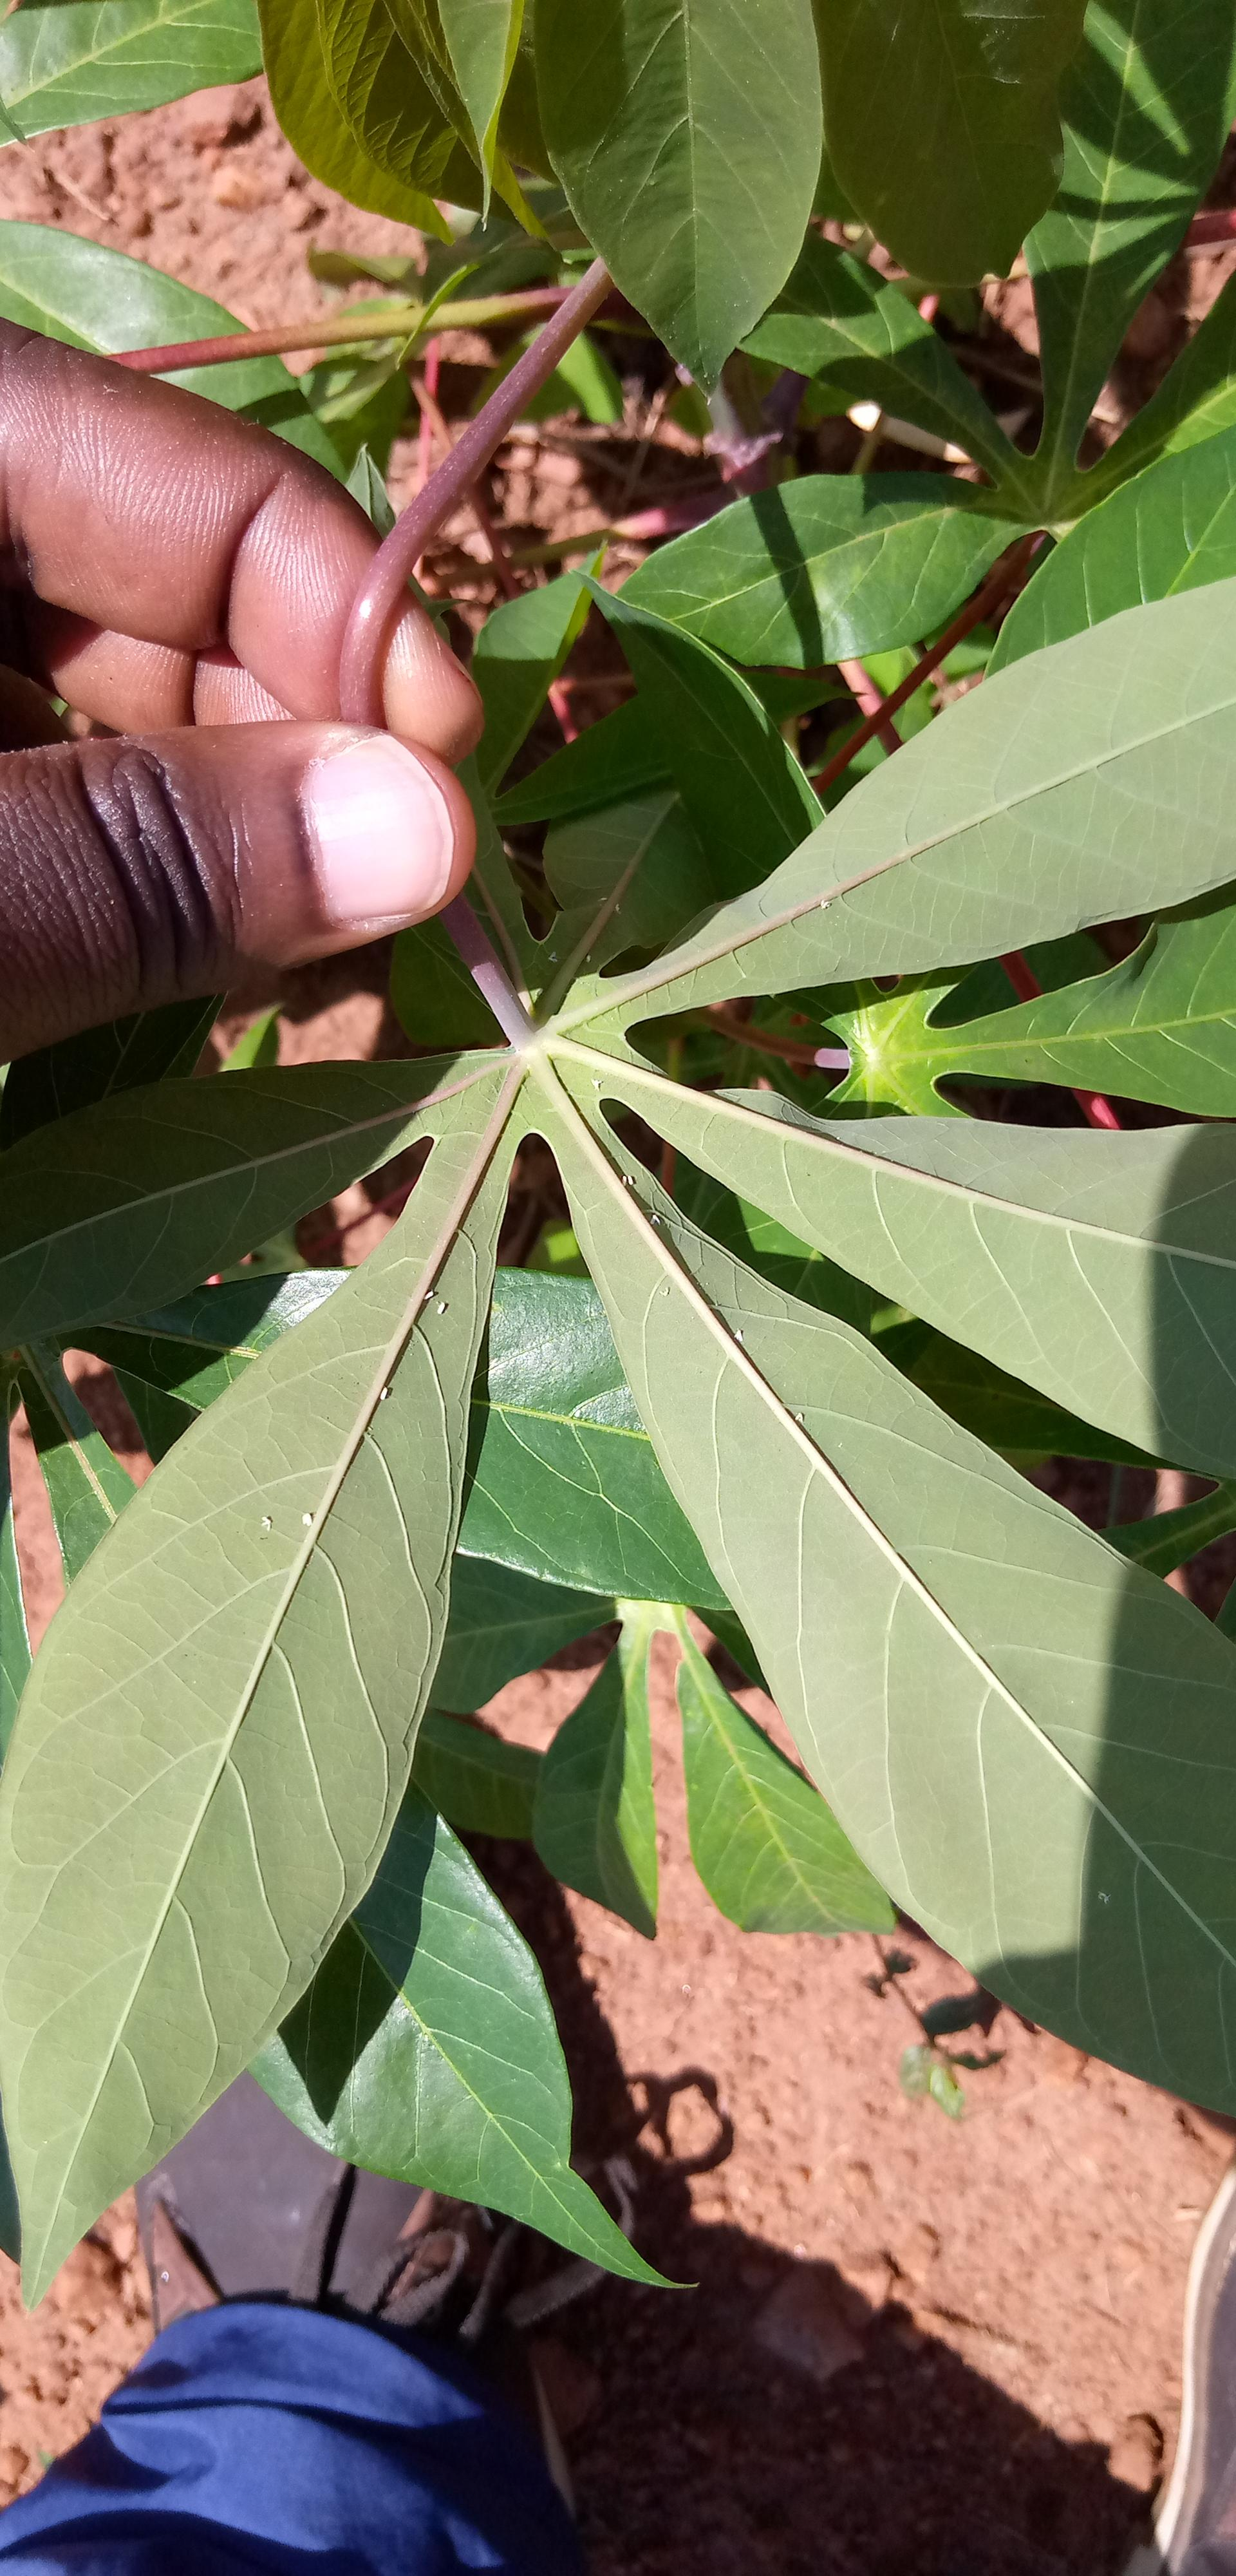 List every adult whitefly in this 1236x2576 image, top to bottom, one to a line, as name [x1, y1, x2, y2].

whitefly [817, 892, 838, 915]
whitefly [536, 945, 559, 969]
whitefly [580, 949, 599, 967]
whitefly [584, 1070, 607, 1094]
whitefly [621, 1165, 639, 1196]
whitefly [610, 1169, 629, 1191]
whitefly [642, 1209, 666, 1231]
whitefly [651, 1276, 680, 1309]
whitefly [409, 1282, 438, 1306]
whitefly [426, 1302, 456, 1323]
whitefly [731, 1327, 753, 1347]
whitefly [371, 1380, 398, 1403]
whitefly [785, 1403, 814, 1426]
whitefly [294, 1504, 319, 1528]
whitefly [252, 1509, 278, 1539]